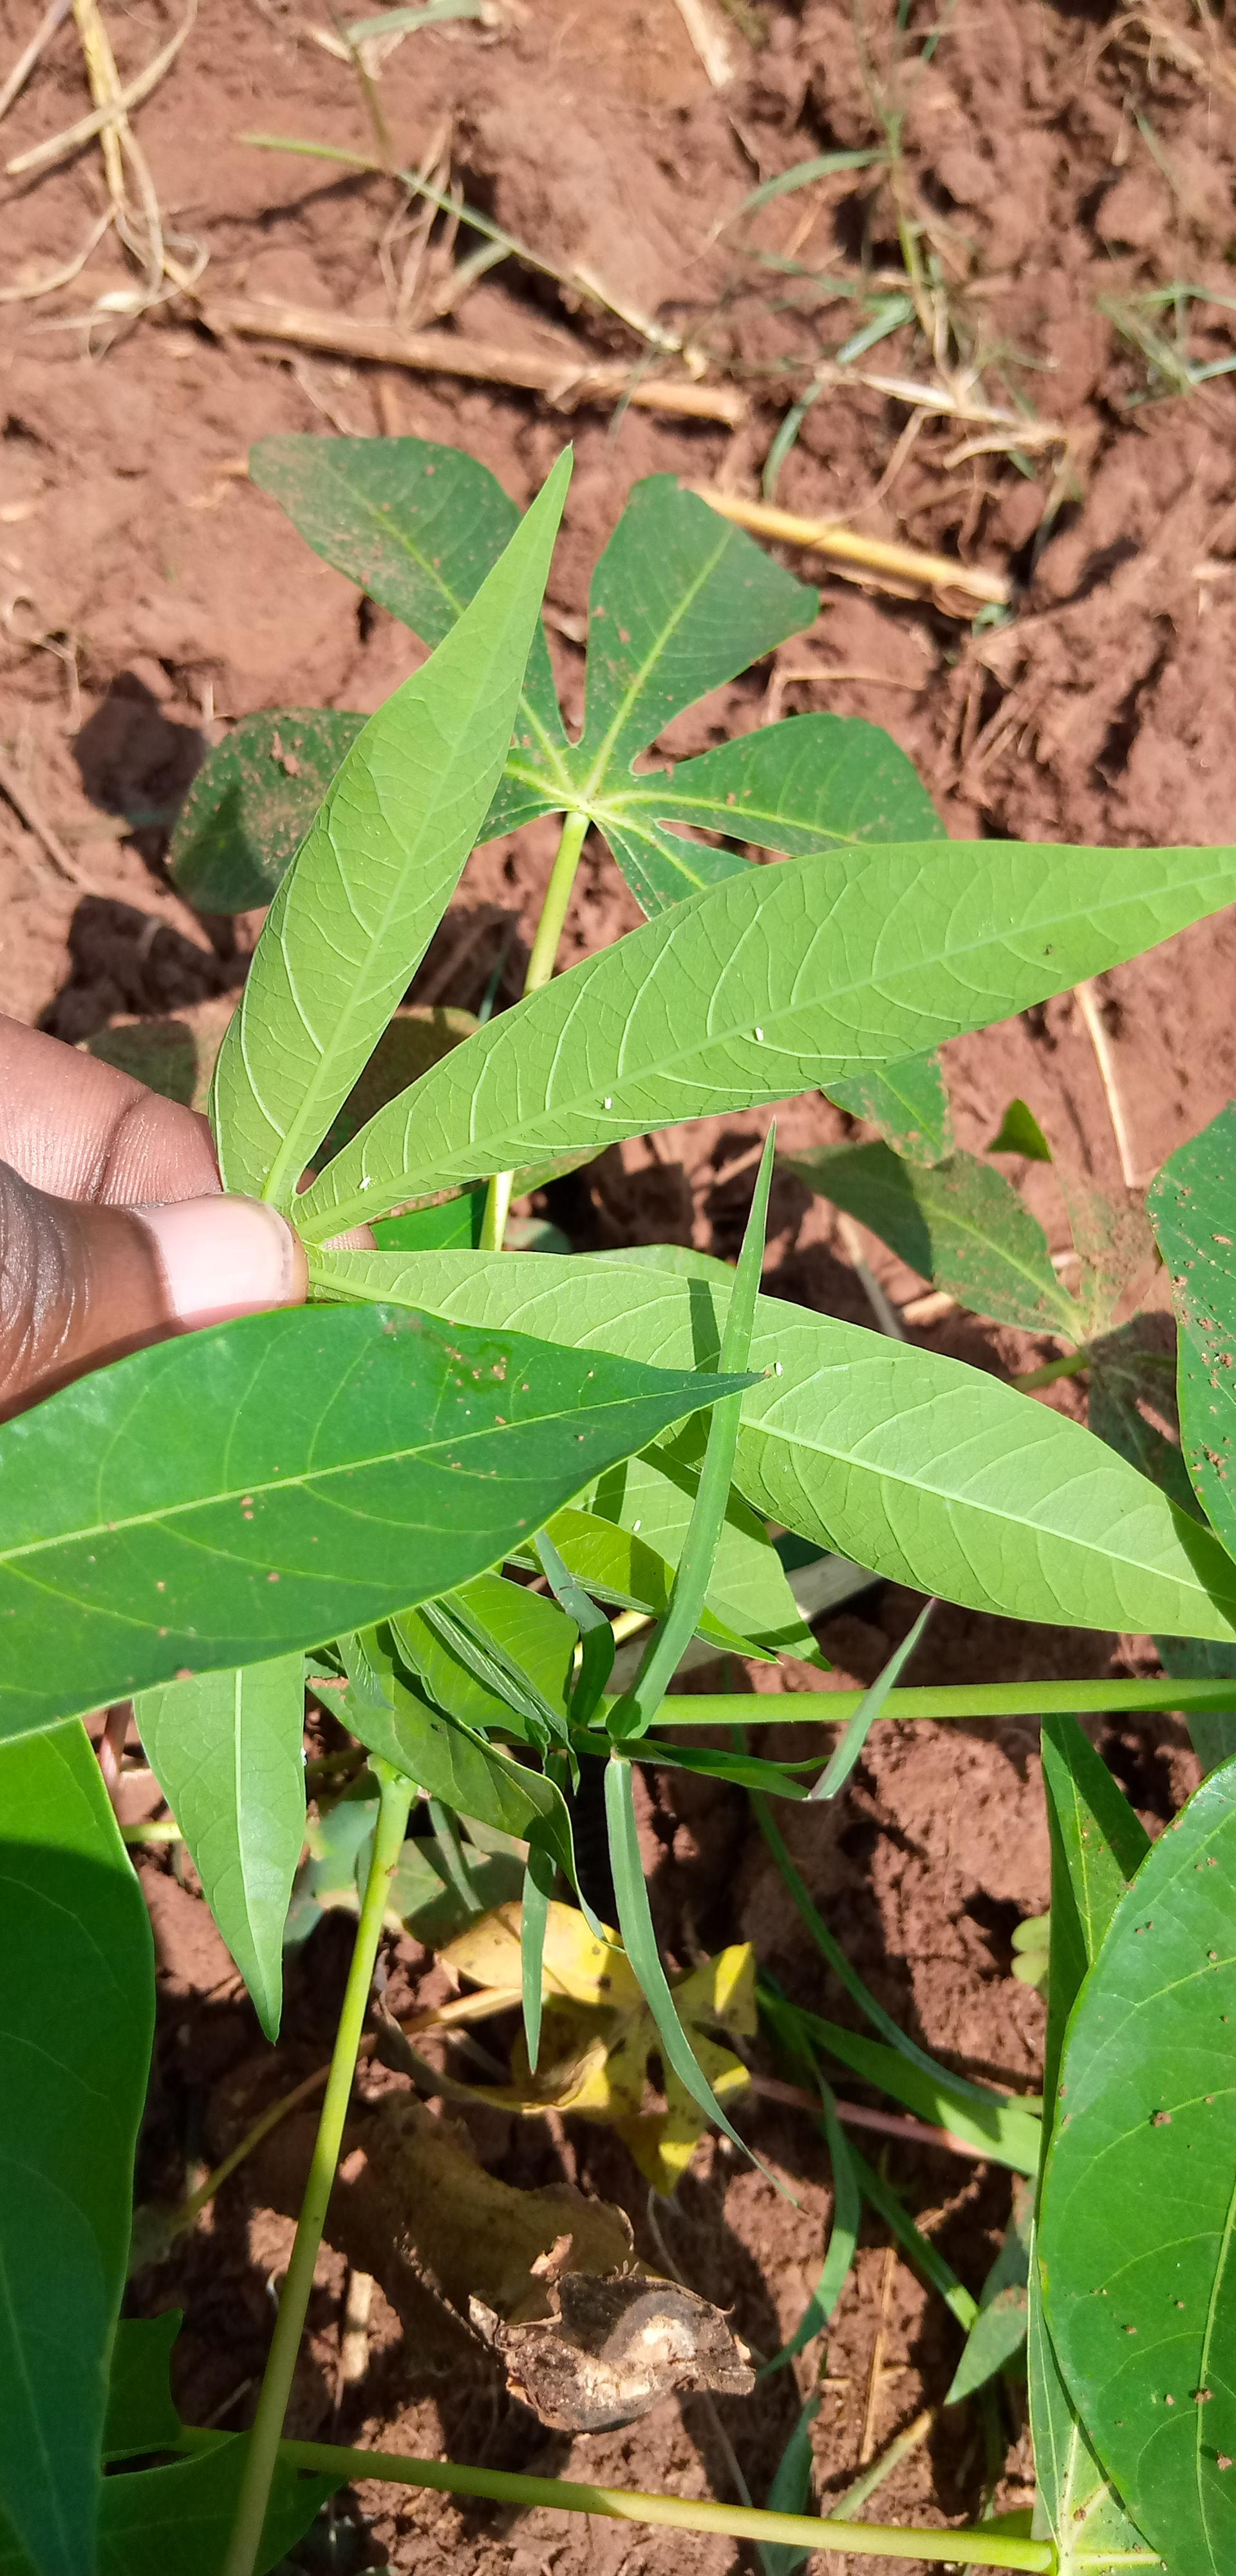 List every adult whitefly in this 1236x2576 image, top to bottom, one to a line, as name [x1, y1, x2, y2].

whitefly [743, 1018, 773, 1048]
whitefly [593, 1088, 619, 1118]
whitefly [353, 1168, 378, 1195]
whitefly [768, 1356, 798, 1388]
whitefly [617, 1510, 653, 1544]